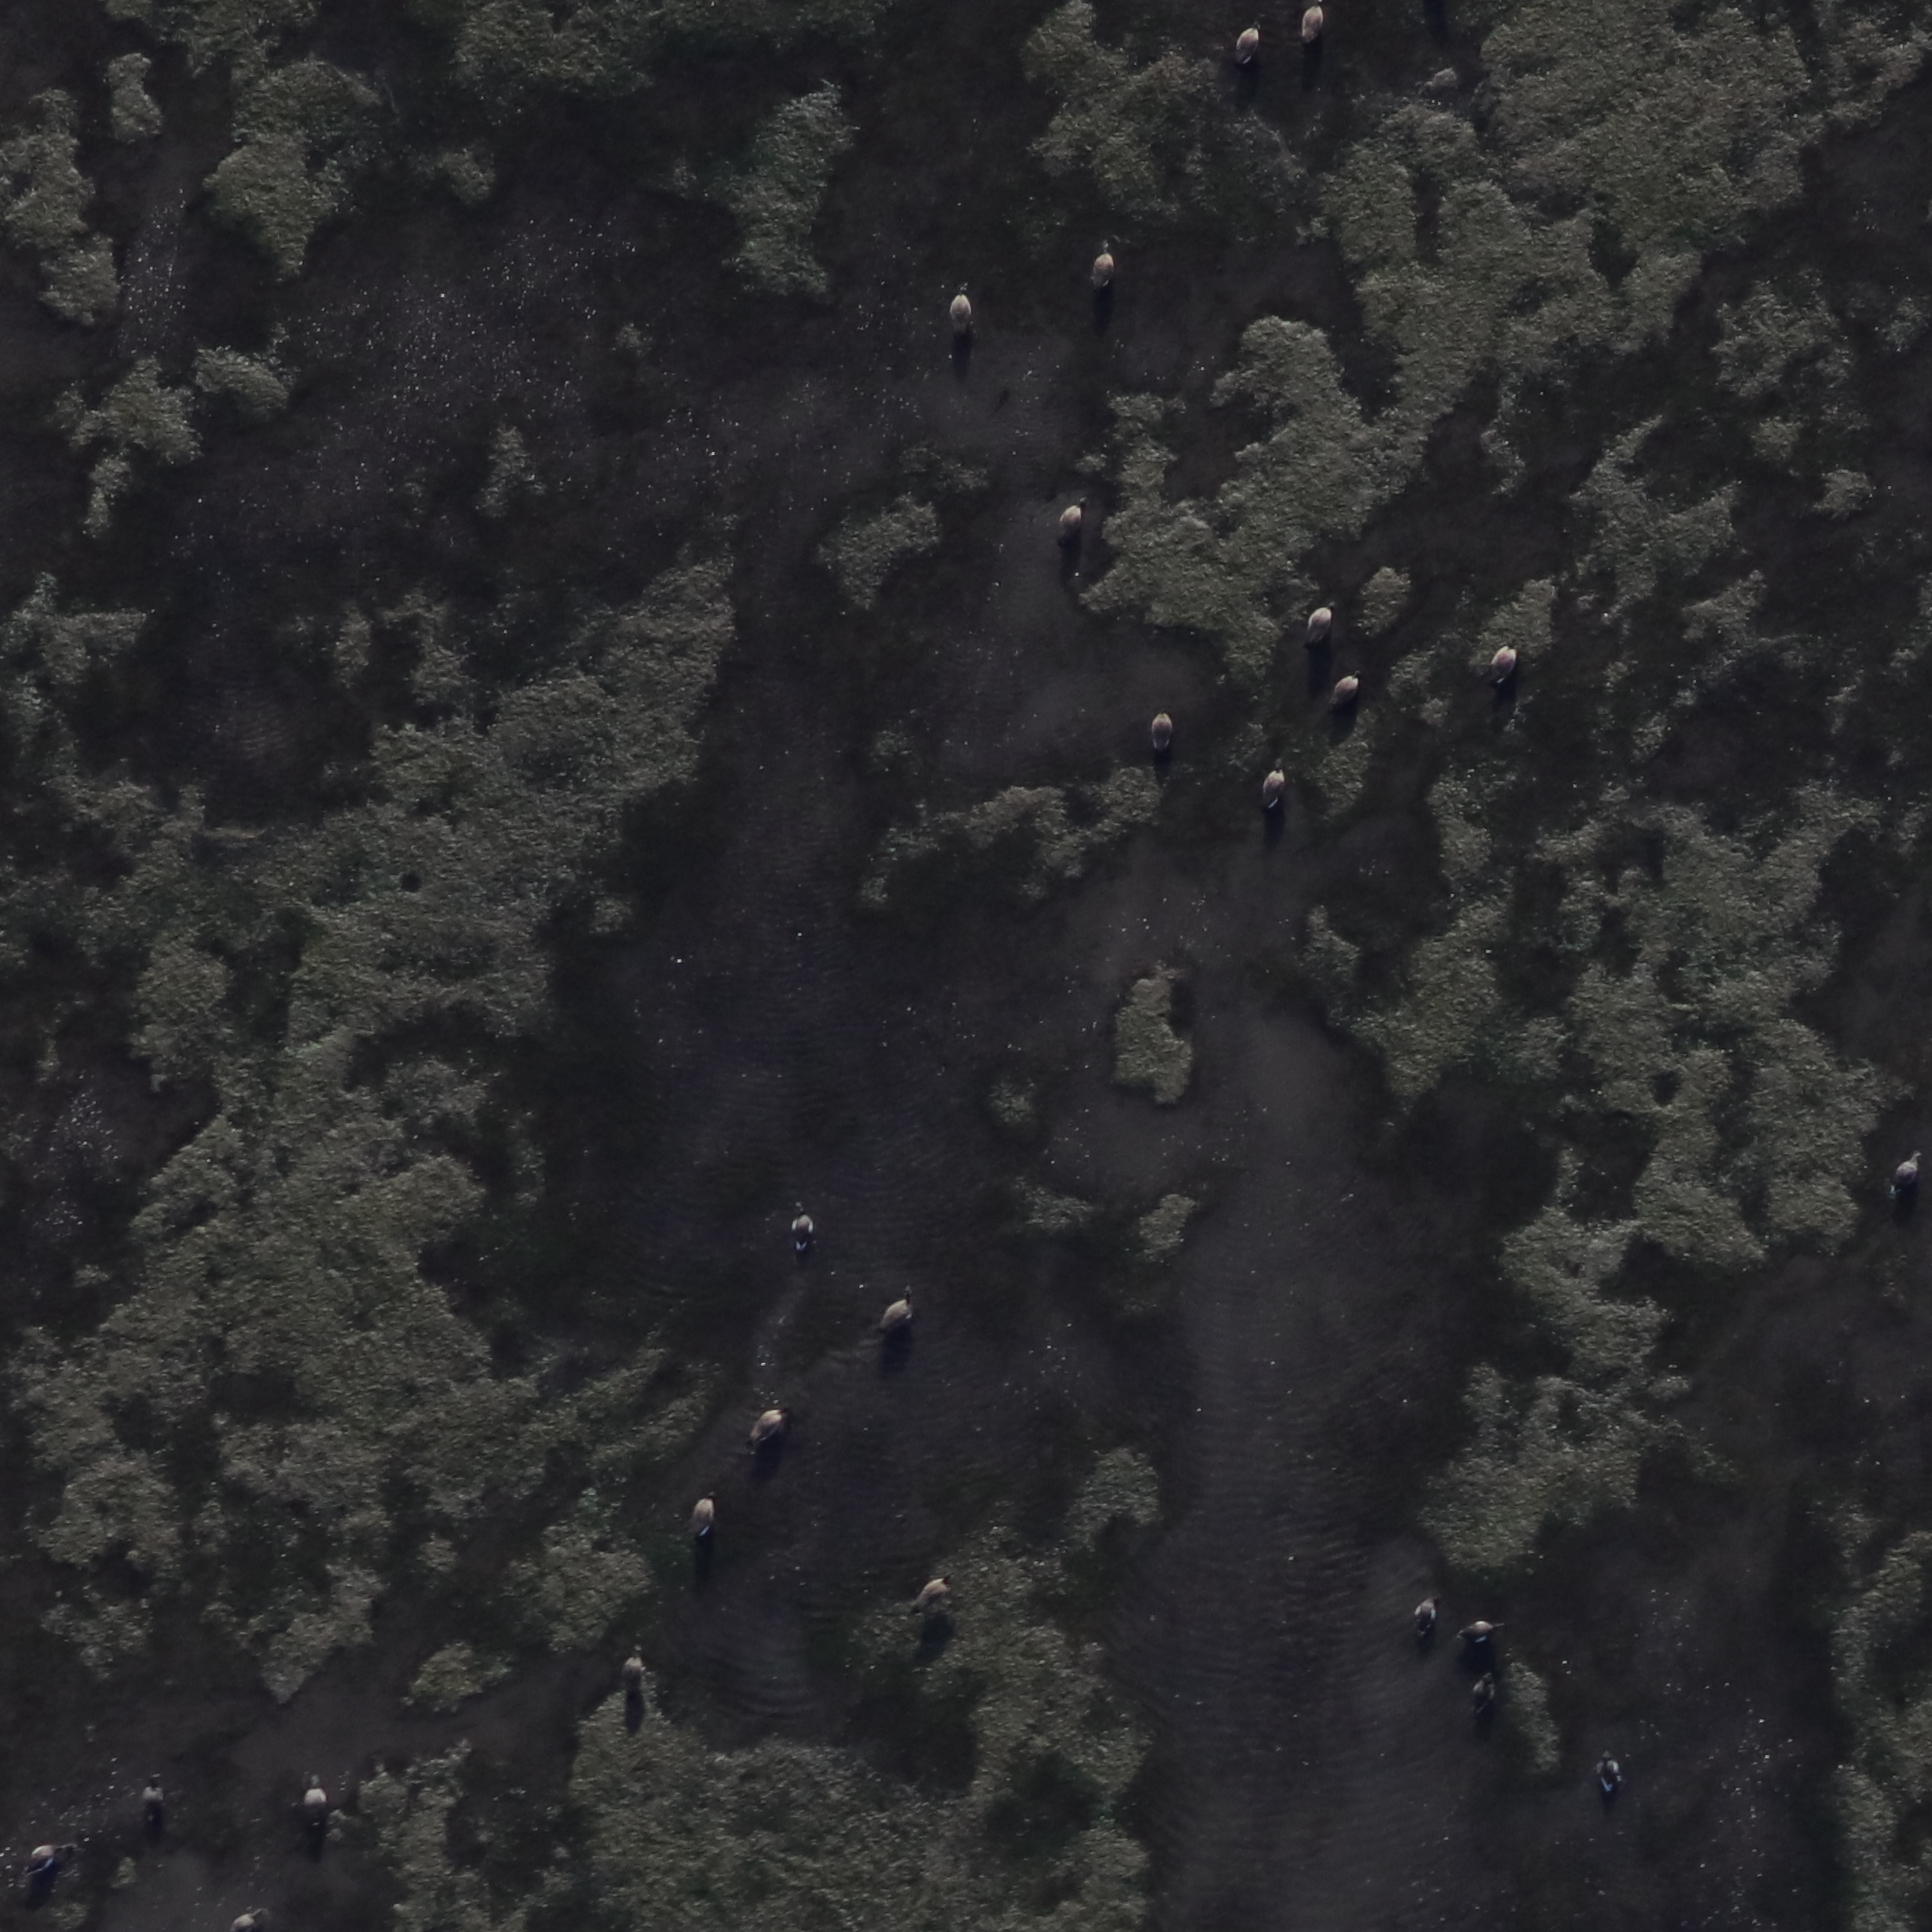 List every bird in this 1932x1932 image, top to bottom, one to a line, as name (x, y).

Canada goose (1311, 22)
Canada goose (1245, 43)
Canada goose (1101, 267)
Canada goose (957, 304)
Canada goose (1073, 522)
Canada goose (1319, 620)
Canada goose (1514, 663)
Canada goose (1344, 689)
Canada goose (1162, 731)
Canada goose (1272, 785)
brant (1906, 1175)
brant (802, 1230)
Canada goose (895, 1314)
Canada goose (765, 1425)
Canada goose (702, 1515)
Canada goose (933, 1591)
brant (1425, 1613)
brant (1481, 1631)
brant (632, 1670)
brant (1484, 1694)
brant (1608, 1773)
brant (152, 1796)
brant (313, 1800)
brant (40, 1852)
brant (246, 1923)